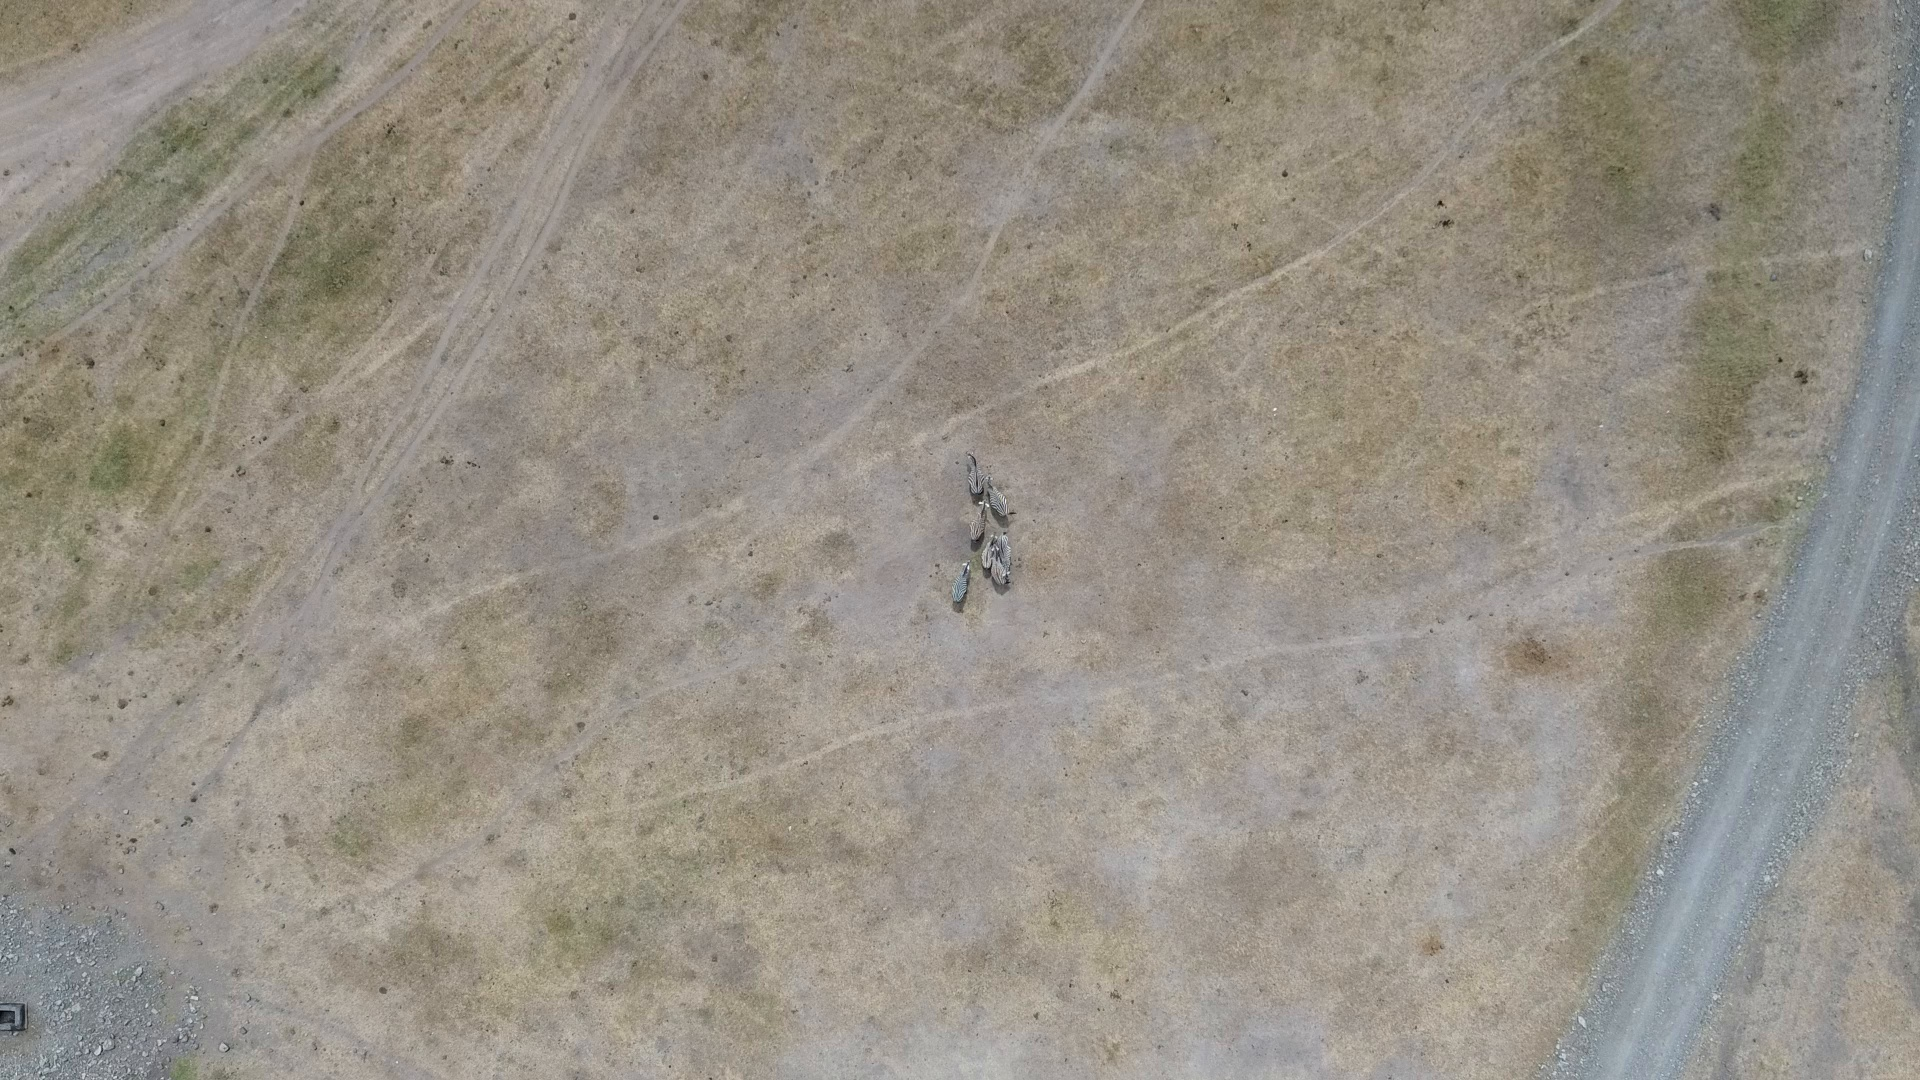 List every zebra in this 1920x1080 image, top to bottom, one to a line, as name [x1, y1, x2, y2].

zebra [1694, 204, 1722, 225]
zebra [966, 451, 984, 495]
zebra [986, 474, 1008, 517]
zebra [970, 500, 989, 541]
zebra [998, 533, 1012, 576]
zebra [981, 534, 997, 568]
zebra [991, 544, 1008, 585]
zebra [952, 560, 972, 601]
zebra [0, 1002, 24, 1023]
zebra [0, 1017, 23, 1037]